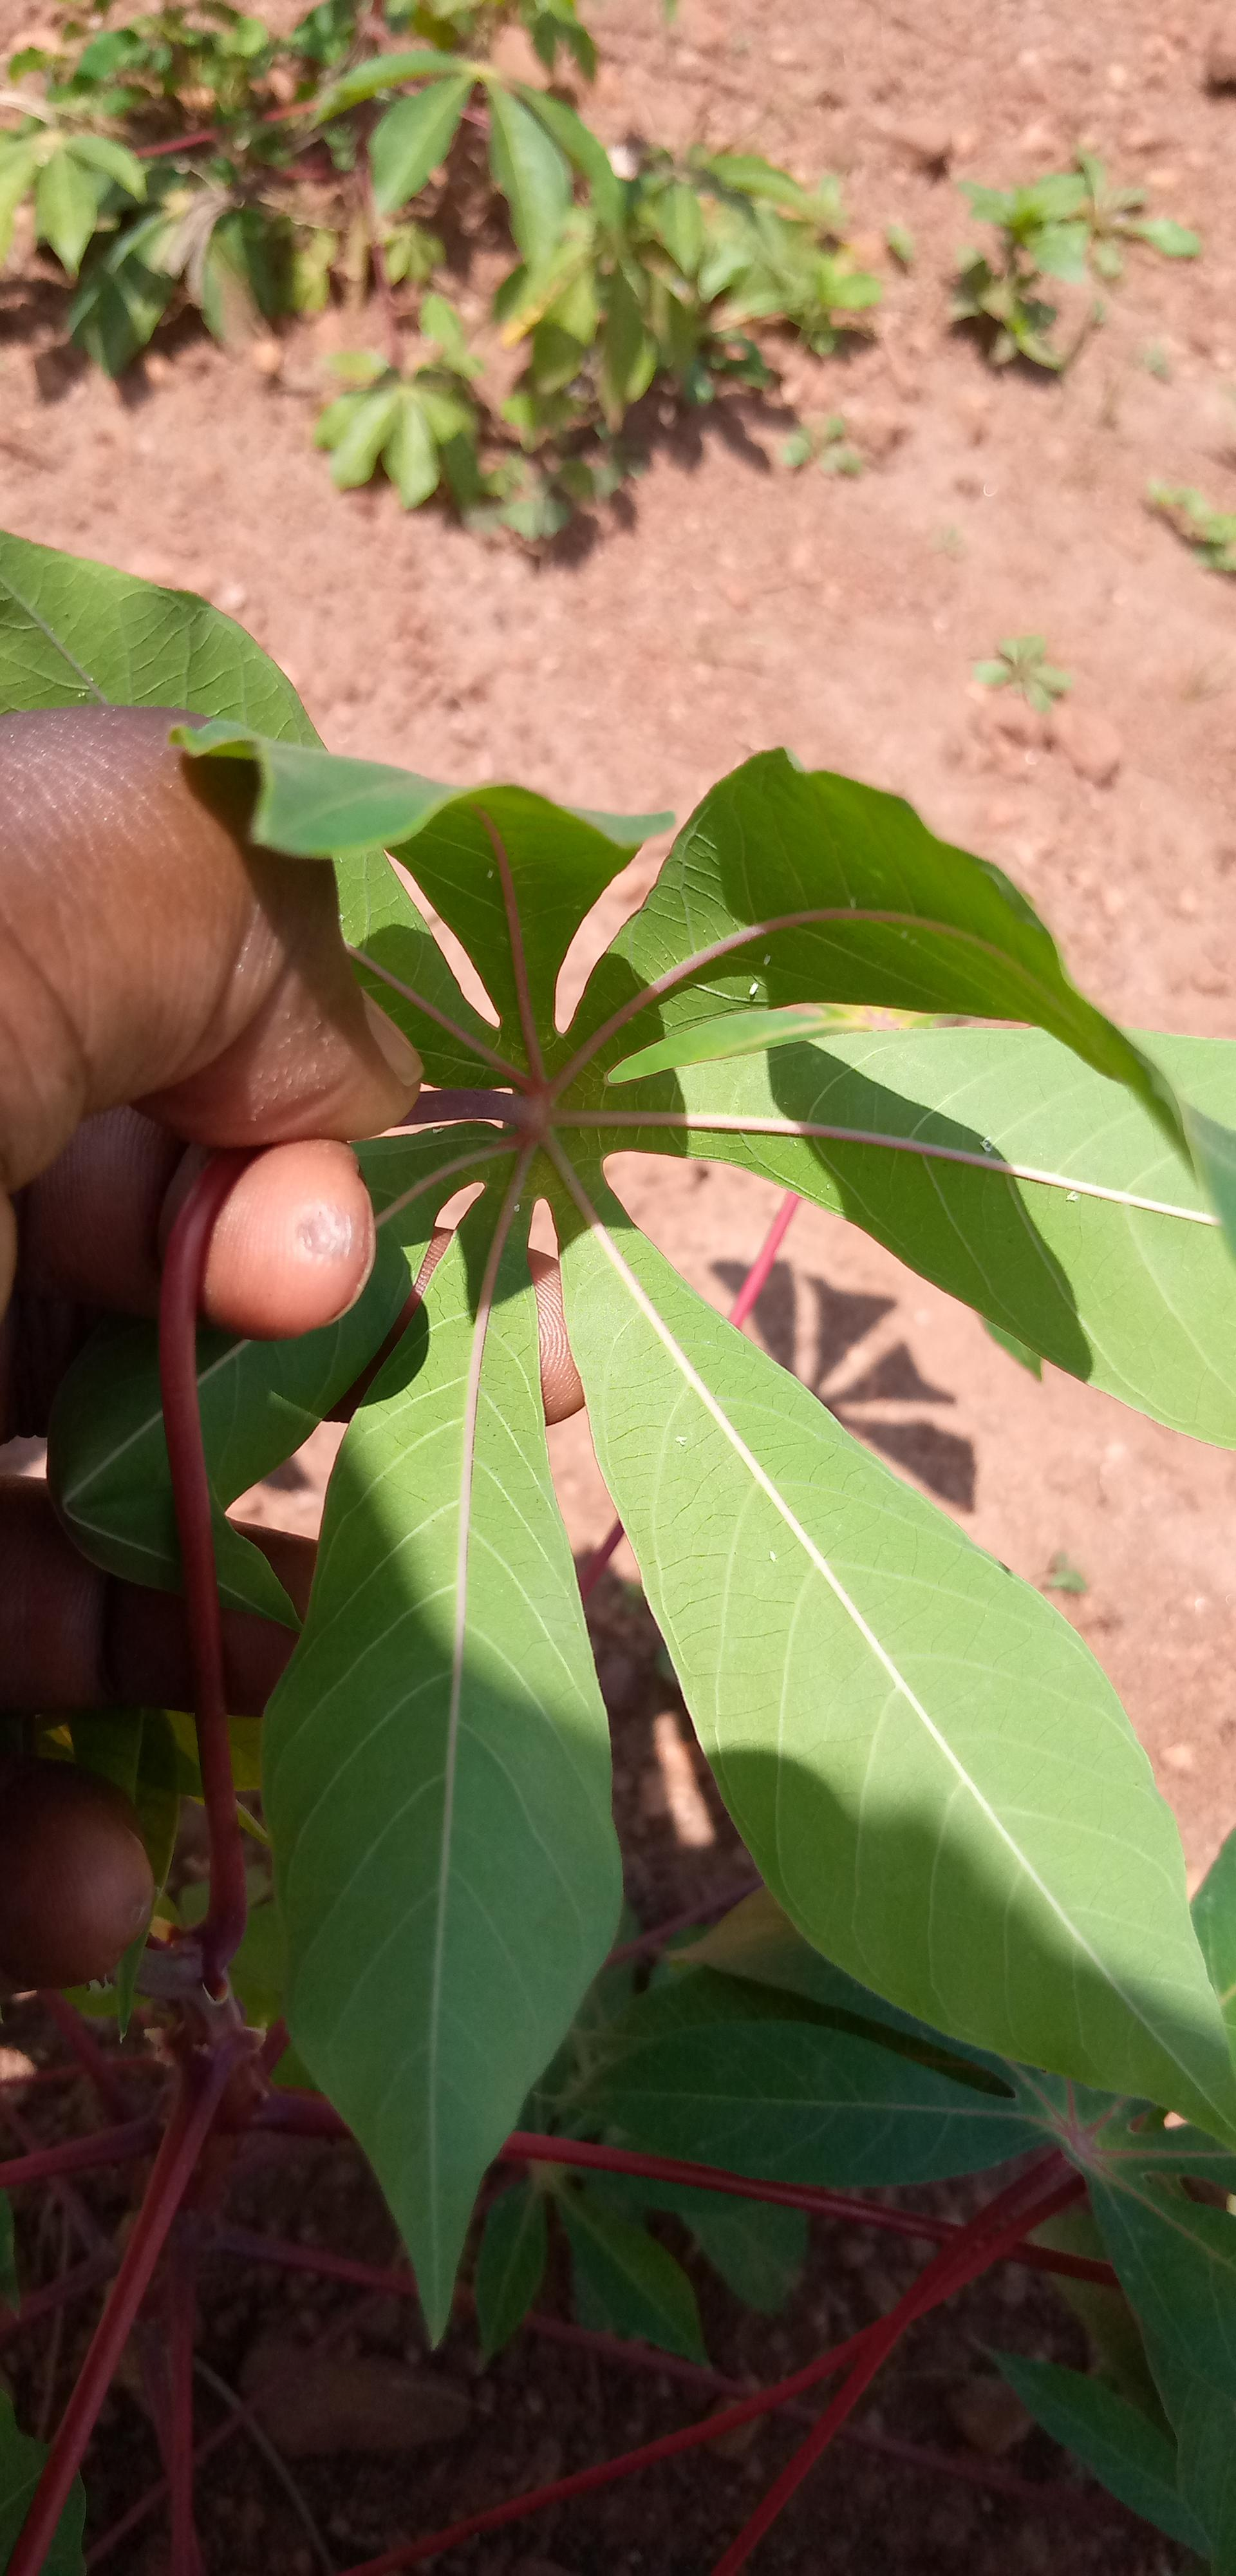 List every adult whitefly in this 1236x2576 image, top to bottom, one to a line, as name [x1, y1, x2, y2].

whitefly [474, 860, 498, 881]
whitefly [839, 882, 862, 914]
whitefly [755, 954, 776, 976]
whitefly [740, 973, 759, 1003]
whitefly [974, 1128, 1007, 1159]
whitefly [1058, 1185, 1083, 1209]
whitefly [666, 1430, 693, 1452]
whitefly [762, 1542, 781, 1570]